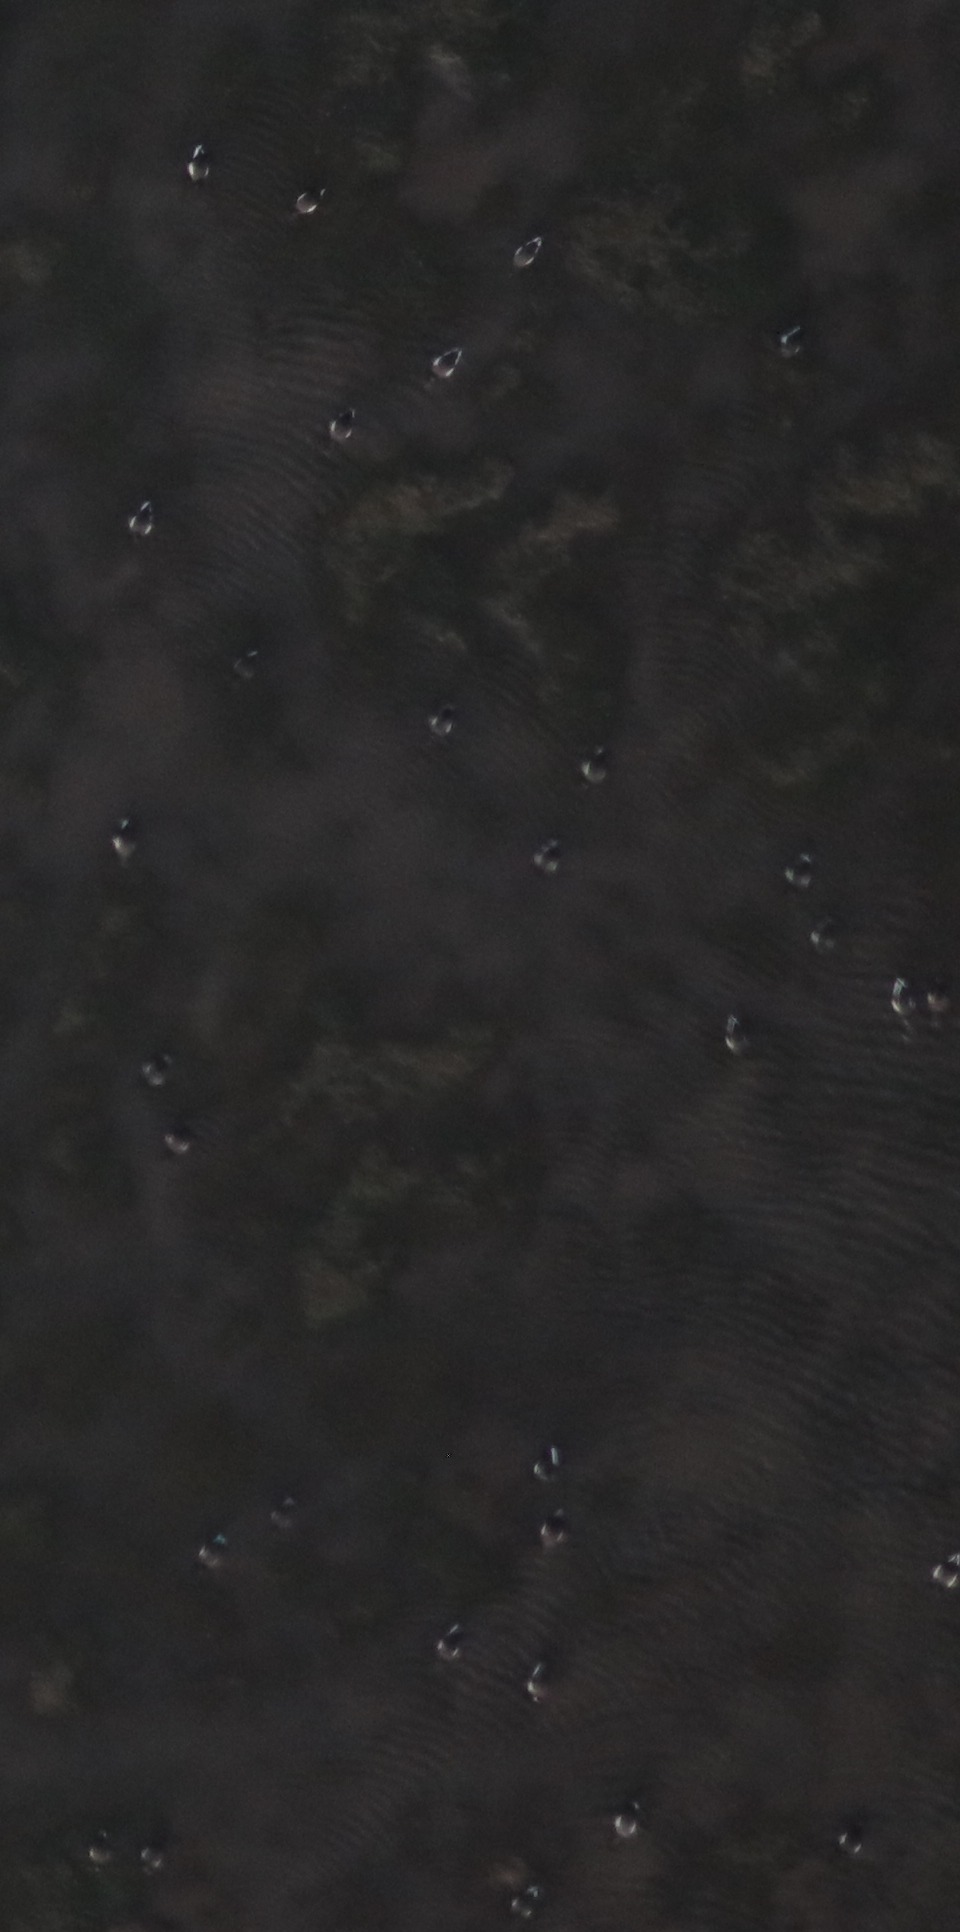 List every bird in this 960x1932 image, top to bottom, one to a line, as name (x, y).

brant (198, 167)
brant (308, 204)
brant (524, 252)
brant (794, 336)
brant (446, 366)
brant (342, 430)
brant (140, 528)
brant (252, 665)
brant (443, 722)
brant (596, 769)
brant (125, 846)
brant (545, 863)
brant (790, 875)
brant (830, 951)
brant (934, 998)
brant (887, 1001)
brant (730, 1041)
brant (160, 1064)
brant (179, 1143)
brant (547, 1465)
brant (283, 1517)
brant (549, 1524)
brant (210, 1559)
brant (947, 1571)
brant (450, 1643)
brant (539, 1685)
brant (628, 1825)
brant (852, 1842)
brant (97, 1846)
brant (152, 1862)
brant (530, 1907)